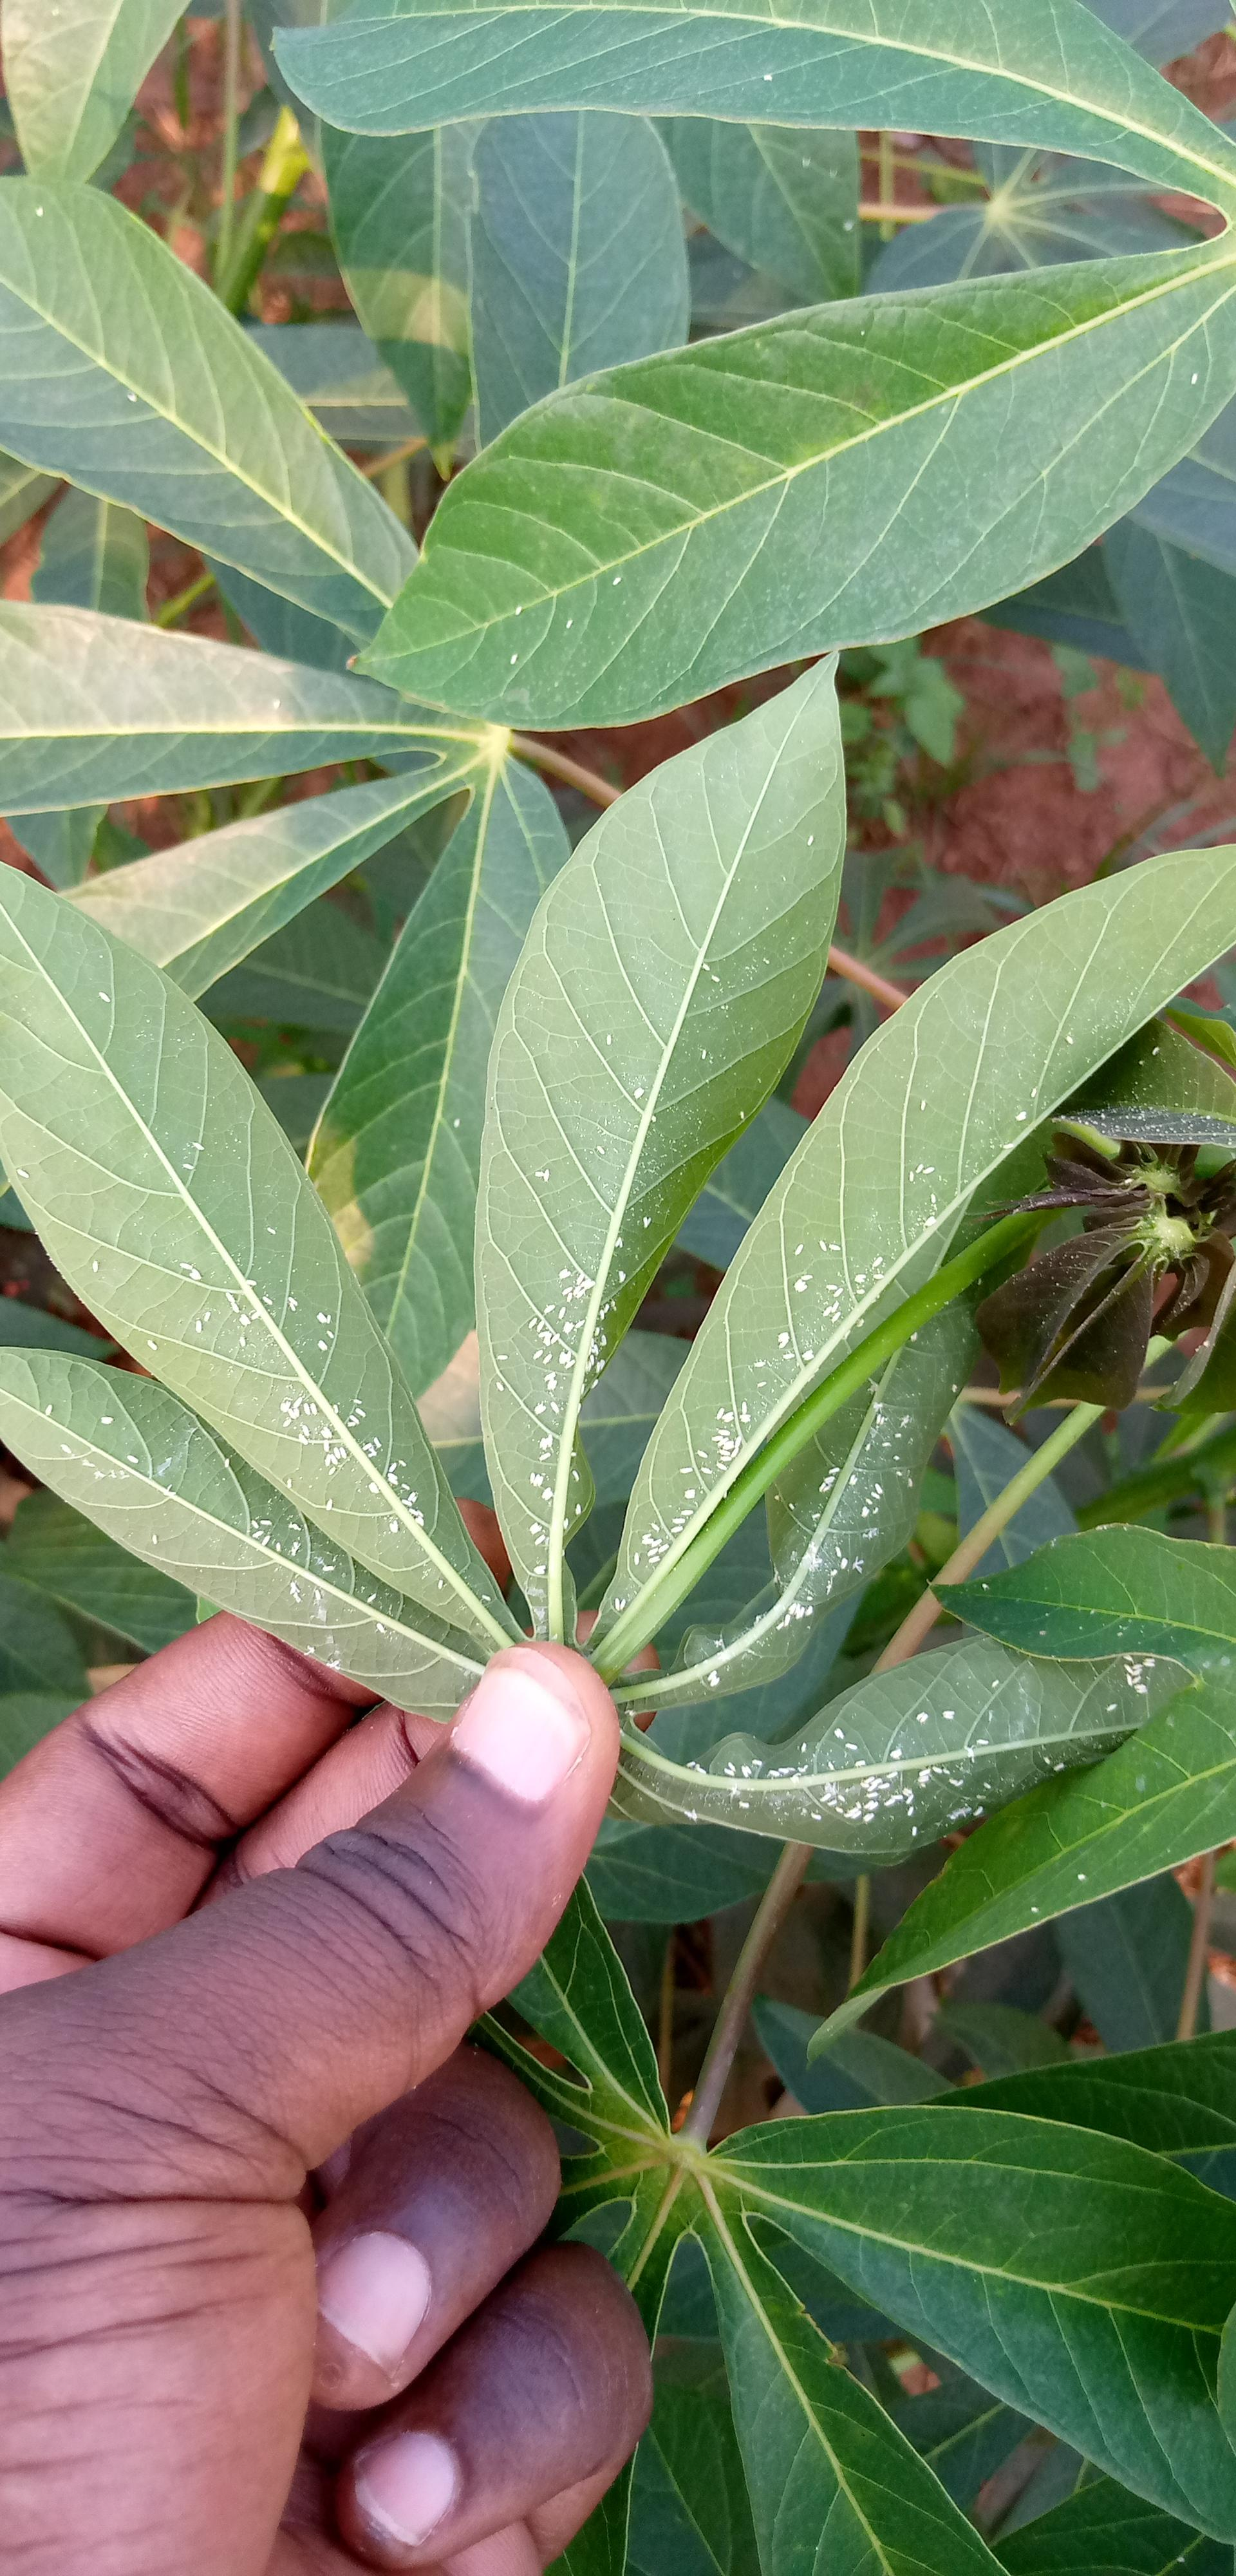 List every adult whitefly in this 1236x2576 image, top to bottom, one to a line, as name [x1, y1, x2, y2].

whitefly [50, 8, 61, 18]
whitefly [761, 72, 774, 83]
whitefly [32, 206, 46, 218]
whitefly [1188, 371, 1201, 386]
whitefly [123, 392, 143, 406]
whitefly [611, 576, 623, 588]
whitefly [512, 604, 525, 617]
whitefly [563, 618, 575, 630]
whitefly [507, 652, 519, 667]
whitefly [270, 698, 283, 712]
whitefly [806, 834, 816, 847]
whitefly [701, 961, 711, 972]
whitefly [710, 973, 721, 983]
whitefly [97, 990, 113, 1005]
whitefly [604, 1032, 614, 1046]
whitefly [1063, 1033, 1074, 1046]
whitefly [1150, 1044, 1161, 1057]
whitefly [700, 1047, 707, 1061]
whitefly [1136, 1059, 1147, 1067]
whitefly [633, 1086, 645, 1100]
whitefly [1029, 1086, 1039, 1099]
whitefly [919, 1098, 928, 1112]
whitefly [1015, 1109, 1029, 1124]
whitefly [738, 1110, 747, 1121]
whitefly [650, 1115, 658, 1124]
whitefly [451, 1116, 462, 1130]
whitefly [191, 1141, 206, 1152]
whitefly [1000, 1141, 1015, 1150]
whitefly [595, 1144, 606, 1155]
whitefly [181, 1162, 196, 1171]
whitefly [916, 1163, 924, 1174]
whitefly [922, 1166, 935, 1175]
whitefly [15, 1168, 30, 1179]
whitefly [544, 1168, 551, 1183]
whitefly [908, 1169, 914, 1183]
whitefly [534, 1171, 544, 1178]
whitefly [1123, 1177, 1132, 1186]
whitefly [930, 1192, 937, 1204]
whitefly [923, 1214, 937, 1227]
whitefly [641, 1215, 652, 1229]
whitefly [266, 1226, 277, 1235]
whitefly [614, 1235, 624, 1248]
whitefly [819, 1238, 828, 1253]
whitefly [793, 1242, 805, 1257]
whitefly [828, 1242, 843, 1251]
whitefly [872, 1255, 883, 1269]
whitefly [91, 1259, 99, 1273]
whitefly [178, 1262, 192, 1271]
whitefly [556, 1267, 572, 1280]
whitefly [192, 1269, 202, 1280]
whitefly [617, 1269, 627, 1285]
whitefly [189, 1272, 197, 1281]
whitefly [576, 1273, 585, 1285]
whitefly [800, 1273, 814, 1280]
whitefly [855, 1273, 867, 1279]
whitefly [871, 1273, 884, 1279]
whitefly [854, 1277, 866, 1285]
whitefly [977, 1277, 984, 1286]
whitefly [581, 1278, 592, 1288]
whitefly [794, 1278, 802, 1287]
whitefly [245, 1279, 257, 1287]
whitefly [586, 1280, 595, 1291]
whitefly [796, 1281, 807, 1290]
whitefly [825, 1283, 838, 1290]
whitefly [798, 1284, 809, 1294]
whitefly [574, 1285, 581, 1296]
whitefly [562, 1287, 573, 1296]
whitefly [576, 1287, 586, 1300]
whitefly [834, 1287, 844, 1300]
whitefly [855, 1288, 866, 1296]
whitefly [225, 1292, 237, 1303]
whitefly [567, 1292, 574, 1303]
whitefly [261, 1296, 274, 1305]
whitefly [288, 1296, 298, 1306]
whitefly [610, 1298, 616, 1307]
whitefly [832, 1300, 839, 1314]
whitefly [289, 1302, 296, 1312]
whitefly [231, 1303, 240, 1313]
whitefly [604, 1303, 610, 1314]
whitefly [543, 1303, 557, 1315]
whitefly [557, 1305, 566, 1320]
whitefly [823, 1305, 832, 1318]
whitefly [599, 1308, 605, 1320]
whitefly [203, 1310, 211, 1322]
whitefly [250, 1311, 261, 1320]
whitefly [831, 1311, 842, 1324]
whitefly [318, 1312, 326, 1323]
whitefly [241, 1314, 251, 1325]
whitefly [326, 1314, 332, 1325]
whitefly [317, 1314, 324, 1323]
whitefly [527, 1316, 539, 1331]
whitefly [239, 1317, 247, 1326]
whitefly [574, 1318, 586, 1329]
whitefly [856, 1318, 866, 1328]
whitefly [194, 1320, 203, 1333]
whitefly [537, 1320, 545, 1332]
whitefly [563, 1320, 574, 1334]
whitefly [594, 1325, 601, 1337]
whitefly [842, 1329, 851, 1341]
whitefly [326, 1330, 335, 1340]
whitefly [538, 1331, 550, 1338]
whitefly [543, 1331, 552, 1346]
whitefly [777, 1331, 791, 1340]
whitefly [551, 1332, 562, 1345]
whitefly [913, 1332, 917, 1342]
whitefly [910, 1333, 913, 1343]
whitefly [601, 1334, 608, 1347]
whitefly [238, 1335, 247, 1348]
whitefly [591, 1337, 594, 1348]
whitefly [145, 1338, 158, 1352]
whitefly [778, 1339, 789, 1350]
whitefly [1201, 1340, 1210, 1349]
whitefly [319, 1340, 328, 1350]
whitefly [317, 1343, 325, 1351]
whitefly [595, 1345, 600, 1356]
whitefly [532, 1348, 544, 1361]
whitefly [557, 1349, 565, 1365]
whitefly [566, 1349, 572, 1364]
whitefly [802, 1349, 813, 1359]
whitefly [542, 1352, 553, 1365]
whitefly [780, 1352, 796, 1361]
whitefly [495, 1354, 509, 1360]
whitefly [589, 1354, 595, 1367]
whitefly [804, 1354, 814, 1362]
whitefly [600, 1358, 606, 1370]
whitefly [565, 1359, 576, 1369]
whitefly [595, 1359, 600, 1373]
whitefly [752, 1359, 766, 1370]
whitefly [587, 1360, 592, 1372]
whitefly [543, 1371, 557, 1381]
whitefly [590, 1378, 599, 1388]
whitefly [547, 1379, 557, 1390]
whitefly [495, 1380, 505, 1393]
whitefly [755, 1381, 769, 1390]
whitefly [950, 1381, 959, 1394]
whitefly [580, 1383, 586, 1395]
whitefly [293, 1395, 303, 1408]
whitefly [351, 1397, 364, 1406]
whitefly [740, 1400, 749, 1414]
whitefly [284, 1401, 291, 1412]
whitefly [550, 1401, 561, 1414]
whitefly [871, 1401, 885, 1412]
whitefly [279, 1401, 285, 1412]
whitefly [532, 1401, 548, 1415]
whitefly [303, 1402, 312, 1416]
whitefly [310, 1402, 320, 1416]
whitefly [577, 1402, 581, 1416]
whitefly [44, 1403, 55, 1417]
whitefly [332, 1403, 341, 1414]
whitefly [715, 1406, 725, 1420]
whitefly [355, 1406, 368, 1417]
whitefly [294, 1408, 301, 1417]
whitefly [288, 1409, 297, 1419]
whitefly [722, 1410, 734, 1421]
whitefly [876, 1412, 882, 1425]
whitefly [740, 1413, 752, 1418]
whitefly [348, 1414, 360, 1425]
whitefly [98, 1415, 115, 1420]
whitefly [724, 1416, 735, 1423]
whitefly [881, 1416, 885, 1426]
whitefly [283, 1417, 293, 1428]
whitefly [740, 1418, 751, 1423]
whitefly [101, 1419, 112, 1425]
whitefly [347, 1421, 356, 1428]
whitefly [301, 1424, 312, 1437]
whitefly [323, 1426, 333, 1438]
whitefly [717, 1428, 731, 1437]
whitefly [321, 1429, 328, 1438]
whitefly [894, 1432, 902, 1439]
whitefly [297, 1433, 309, 1445]
whitefly [548, 1433, 554, 1448]
whitefly [735, 1434, 742, 1448]
whitefly [710, 1435, 723, 1441]
whitefly [373, 1435, 384, 1449]
whitefly [538, 1437, 548, 1452]
whitefly [323, 1439, 330, 1452]
whitefly [724, 1440, 735, 1444]
whitefly [881, 1441, 893, 1448]
whitefly [57, 1442, 73, 1455]
whitefly [362, 1442, 373, 1452]
whitefly [717, 1442, 724, 1447]
whitefly [863, 1442, 872, 1452]
whitefly [722, 1444, 735, 1450]
whitefly [338, 1446, 348, 1459]
whitefly [333, 1446, 342, 1459]
whitefly [368, 1448, 378, 1459]
whitefly [731, 1448, 740, 1458]
whitefly [695, 1449, 709, 1459]
whitefly [718, 1449, 731, 1457]
whitefly [571, 1451, 577, 1459]
whitefly [538, 1452, 553, 1462]
whitefly [124, 1452, 141, 1465]
whitefly [324, 1453, 331, 1467]
whitefly [330, 1453, 339, 1466]
whitefly [891, 1453, 901, 1462]
whitefly [222, 1455, 233, 1468]
whitefly [718, 1456, 732, 1462]
whitefly [79, 1457, 95, 1468]
whitefly [398, 1459, 407, 1468]
whitefly [388, 1461, 397, 1472]
whitefly [715, 1461, 729, 1472]
whitefly [826, 1464, 840, 1475]
whitefly [327, 1465, 337, 1477]
whitefly [678, 1466, 693, 1475]
whitefly [699, 1466, 713, 1475]
whitefly [106, 1468, 118, 1480]
whitefly [91, 1468, 107, 1481]
whitefly [571, 1469, 581, 1482]
whitefly [895, 1470, 903, 1477]
whitefly [529, 1470, 535, 1484]
whitefly [387, 1472, 398, 1480]
whitefly [534, 1472, 544, 1487]
whitefly [847, 1473, 858, 1486]
whitefly [823, 1475, 836, 1484]
whitefly [906, 1475, 913, 1489]
whitefly [286, 1477, 294, 1489]
whitefly [388, 1477, 399, 1487]
whitefly [368, 1481, 380, 1495]
whitefly [874, 1481, 885, 1495]
whitefly [163, 1482, 178, 1497]
whitefly [400, 1482, 411, 1491]
whitefly [818, 1482, 827, 1493]
whitefly [823, 1485, 832, 1493]
whitefly [541, 1486, 555, 1501]
whitefly [683, 1488, 696, 1493]
whitefly [408, 1491, 417, 1502]
whitefly [870, 1491, 881, 1501]
whitefly [684, 1493, 697, 1499]
whitefly [412, 1496, 418, 1503]
whitefly [325, 1497, 334, 1511]
whitefly [863, 1497, 874, 1506]
whitefly [401, 1498, 413, 1507]
whitefly [575, 1501, 582, 1516]
whitefly [787, 1502, 796, 1511]
whitefly [861, 1505, 868, 1517]
whitefly [871, 1505, 881, 1515]
whitefly [408, 1507, 418, 1517]
whitefly [679, 1508, 695, 1517]
whitefly [865, 1508, 870, 1518]
whitefly [417, 1510, 424, 1518]
whitefly [809, 1512, 823, 1520]
whitefly [415, 1515, 425, 1528]
whitefly [562, 1516, 570, 1531]
whitefly [671, 1517, 686, 1525]
whitefly [259, 1518, 274, 1526]
whitefly [393, 1518, 399, 1535]
whitefly [250, 1519, 261, 1529]
whitefly [286, 1520, 304, 1533]
whitefly [527, 1520, 543, 1534]
whitefly [649, 1522, 660, 1532]
whitefly [389, 1522, 394, 1534]
whitefly [669, 1526, 684, 1533]
whitefly [251, 1529, 265, 1539]
whitefly [641, 1531, 652, 1539]
whitefly [150, 1533, 160, 1546]
whitefly [261, 1534, 272, 1547]
whitefly [535, 1534, 546, 1548]
whitefly [289, 1539, 302, 1557]
whitefly [641, 1539, 654, 1544]
whitefly [652, 1539, 664, 1548]
whitefly [275, 1540, 283, 1553]
whitefly [659, 1543, 669, 1554]
whitefly [834, 1544, 843, 1558]
whitefly [647, 1547, 659, 1557]
whitefly [633, 1551, 641, 1567]
whitefly [852, 1555, 867, 1575]
whitefly [648, 1555, 661, 1566]
whitefly [839, 1556, 850, 1569]
whitefly [320, 1562, 335, 1574]
whitefly [532, 1564, 547, 1575]
whitefly [829, 1567, 839, 1577]
whitefly [823, 1577, 835, 1596]
whitefly [436, 1578, 444, 1591]
whitefly [287, 1580, 302, 1595]
whitefly [980, 1582, 991, 1593]
whitefly [313, 1587, 324, 1601]
whitefly [365, 1592, 379, 1605]
whitefly [481, 1593, 493, 1602]
whitefly [614, 1596, 620, 1611]
whitefly [620, 1598, 626, 1611]
whitefly [787, 1602, 798, 1613]
whitefly [805, 1604, 814, 1616]
whitefly [800, 1605, 805, 1618]
whitefly [783, 1613, 792, 1628]
whitefly [375, 1621, 387, 1634]
whitefly [776, 1622, 785, 1632]
whitefly [303, 1643, 317, 1656]
whitefly [1122, 1654, 1133, 1661]
whitefly [1144, 1656, 1157, 1662]
whitefly [324, 1657, 342, 1671]
whitefly [1141, 1661, 1157, 1667]
whitefly [1123, 1663, 1134, 1674]
whitefly [1133, 1663, 1143, 1669]
whitefly [1133, 1669, 1143, 1675]
whitefly [707, 1670, 716, 1681]
whitefly [1126, 1673, 1133, 1687]
whitefly [710, 1674, 720, 1687]
whitefly [1132, 1675, 1141, 1685]
whitefly [990, 1678, 1000, 1689]
whitefly [1133, 1684, 1146, 1689]
whitefly [1135, 1689, 1148, 1695]
whitefly [1105, 1702, 1118, 1715]
whitefly [942, 1709, 956, 1715]
whitefly [916, 1712, 924, 1721]
whitefly [921, 1713, 928, 1723]
whitefly [943, 1714, 955, 1721]
whitefly [837, 1728, 845, 1740]
whitefly [834, 1730, 840, 1738]
whitefly [976, 1738, 989, 1746]
whitefly [799, 1741, 807, 1754]
whitefly [844, 1741, 859, 1751]
whitefly [964, 1745, 977, 1763]
whitefly [889, 1748, 903, 1759]
whitefly [1042, 1754, 1051, 1765]
whitefly [751, 1757, 762, 1767]
whitefly [855, 1759, 866, 1768]
whitefly [686, 1761, 697, 1768]
whitefly [827, 1761, 836, 1771]
whitefly [728, 1761, 736, 1772]
whitefly [1053, 1762, 1065, 1772]
whitefly [694, 1763, 700, 1770]
whitefly [795, 1763, 809, 1773]
whitefly [741, 1765, 749, 1778]
whitefly [746, 1765, 753, 1775]
whitefly [932, 1765, 942, 1775]
whitefly [779, 1766, 789, 1775]
whitefly [943, 1767, 951, 1776]
whitefly [697, 1768, 707, 1774]
whitefly [723, 1768, 735, 1777]
whitefly [919, 1768, 931, 1776]
whitefly [767, 1768, 780, 1778]
whitefly [886, 1770, 898, 1779]
whitefly [789, 1771, 802, 1783]
whitefly [864, 1776, 875, 1784]
whitefly [917, 1776, 930, 1782]
whitefly [871, 1778, 883, 1785]
whitefly [948, 1778, 957, 1785]
whitefly [955, 1779, 965, 1788]
whitefly [859, 1781, 870, 1788]
whitefly [982, 1781, 993, 1790]
whitefly [877, 1783, 890, 1790]
whitefly [867, 1783, 877, 1792]
whitefly [903, 1788, 913, 1794]
whitefly [819, 1792, 832, 1802]
whitefly [865, 1792, 879, 1798]
whitefly [836, 1793, 847, 1803]
whitefly [890, 1793, 904, 1801]
whitefly [906, 1794, 914, 1804]
whitefly [883, 1798, 896, 1807]
whitefly [827, 1799, 838, 1806]
whitefly [854, 1799, 862, 1808]
whitefly [738, 1800, 750, 1810]
whitefly [864, 1800, 874, 1810]
whitefly [869, 1801, 879, 1811]
whitefly [835, 1805, 845, 1814]
whitefly [906, 1805, 915, 1816]
whitefly [973, 1805, 984, 1817]
whitefly [682, 1807, 698, 1823]
whitefly [848, 1807, 859, 1814]
whitefly [852, 1810, 862, 1820]
whitefly [809, 1811, 821, 1822]
whitefly [863, 1812, 877, 1823]
whitefly [910, 1825, 917, 1838]
whitefly [1074, 1871, 1087, 1882]
whitefly [1029, 1905, 1038, 1914]
whitefly [1174, 2555, 1186, 2566]